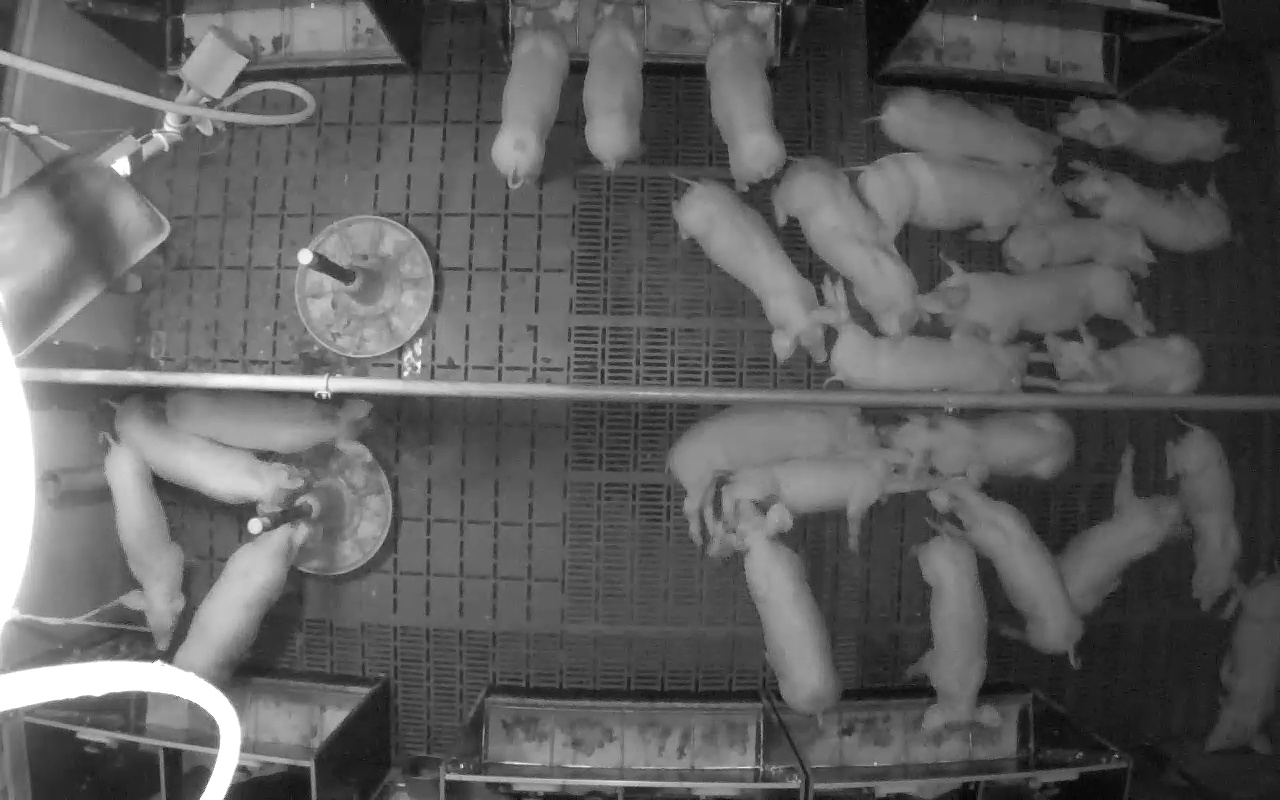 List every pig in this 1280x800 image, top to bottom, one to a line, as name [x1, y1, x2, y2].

pig [489, 0, 580, 190]
pig [582, 3, 654, 169]
pig [703, 3, 785, 194]
pig [858, 82, 1063, 168]
pig [1055, 94, 1242, 166]
pig [836, 151, 1074, 254]
pig [770, 152, 932, 340]
pig [1059, 158, 1236, 252]
pig [662, 170, 845, 369]
pig [1003, 218, 1158, 279]
pig [915, 256, 1156, 343]
pig [818, 271, 1036, 392]
pig [1021, 318, 1205, 393]
pig [160, 390, 377, 465]
pig [99, 392, 311, 518]
pig [665, 404, 882, 551]
pig [876, 410, 1078, 483]
pig [1162, 416, 1241, 615]
pig [96, 430, 186, 651]
pig [1055, 442, 1195, 619]
pig [824, 446, 939, 495]
pig [720, 457, 899, 554]
pig [927, 463, 1087, 669]
pig [706, 498, 844, 731]
pig [902, 515, 1002, 737]
pig [171, 520, 315, 689]
pig [1203, 568, 1278, 758]